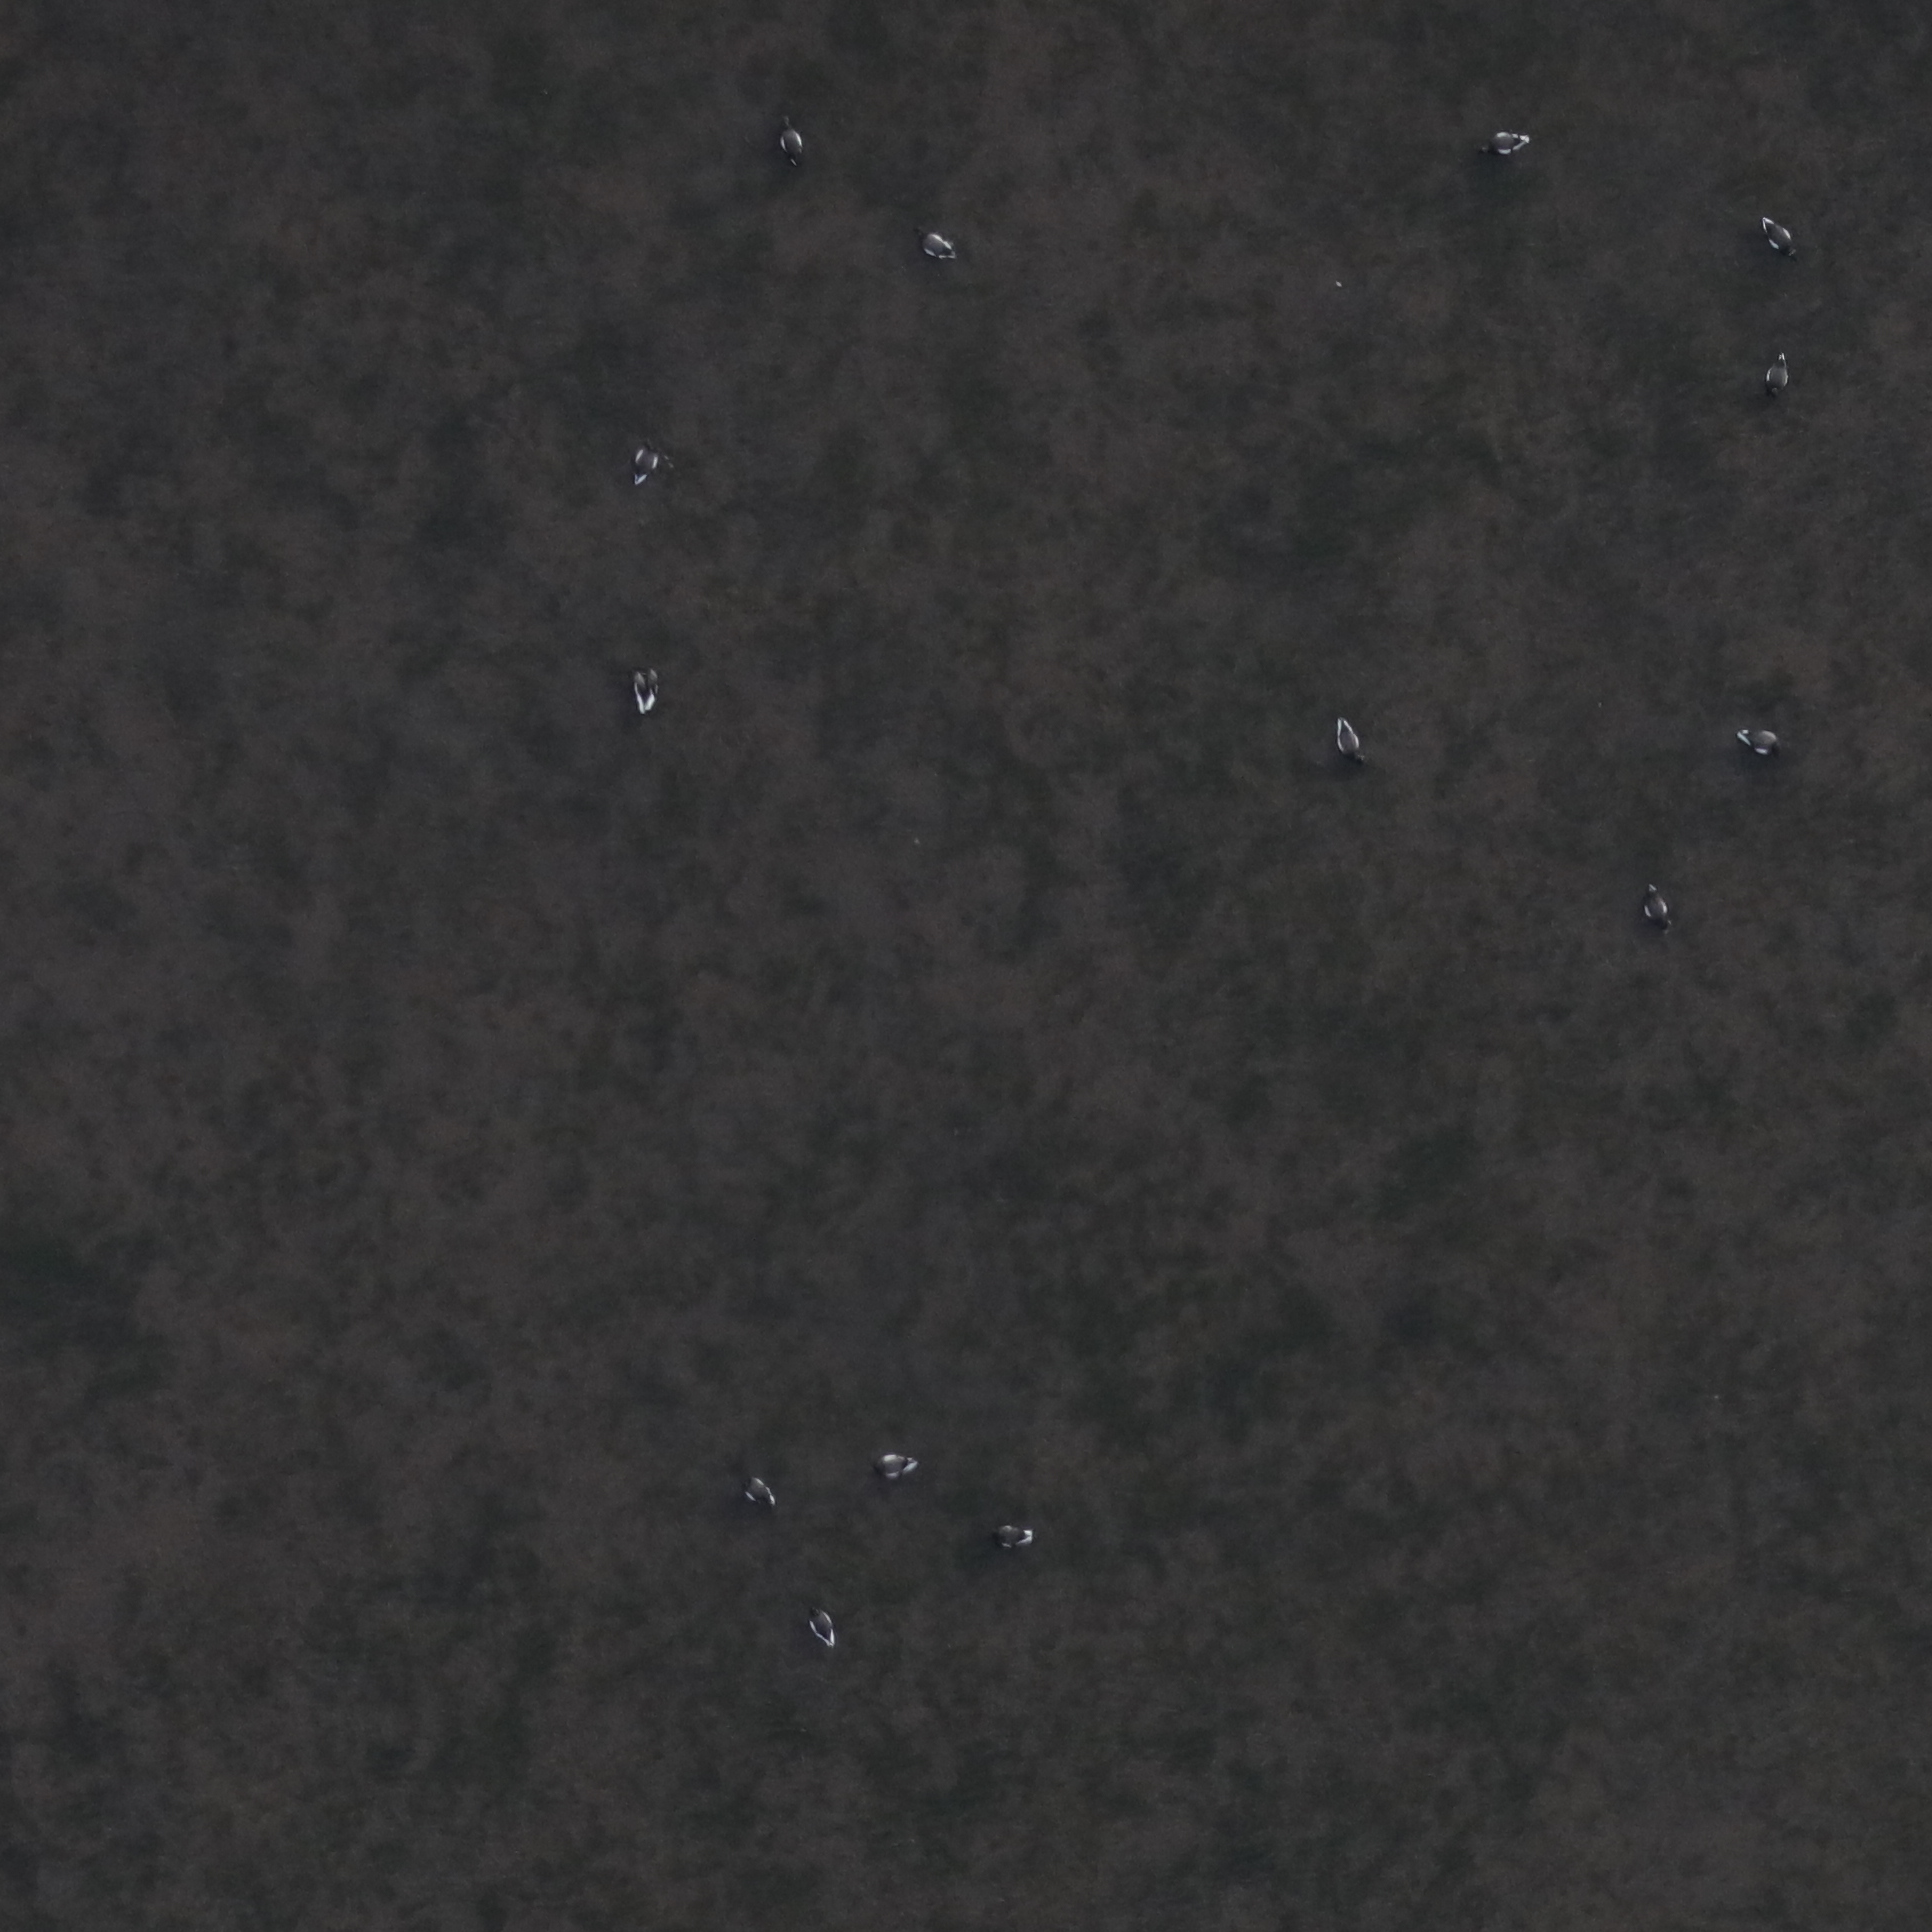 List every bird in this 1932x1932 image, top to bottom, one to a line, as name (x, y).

brant (790, 143)
brant (1507, 143)
brant (1780, 237)
brant (935, 246)
brant (1778, 376)
brant (645, 463)
brant (645, 687)
brant (1760, 740)
brant (1347, 742)
brant (1656, 911)
brant (895, 1467)
brant (757, 1490)
brant (1012, 1536)
brant (821, 1624)